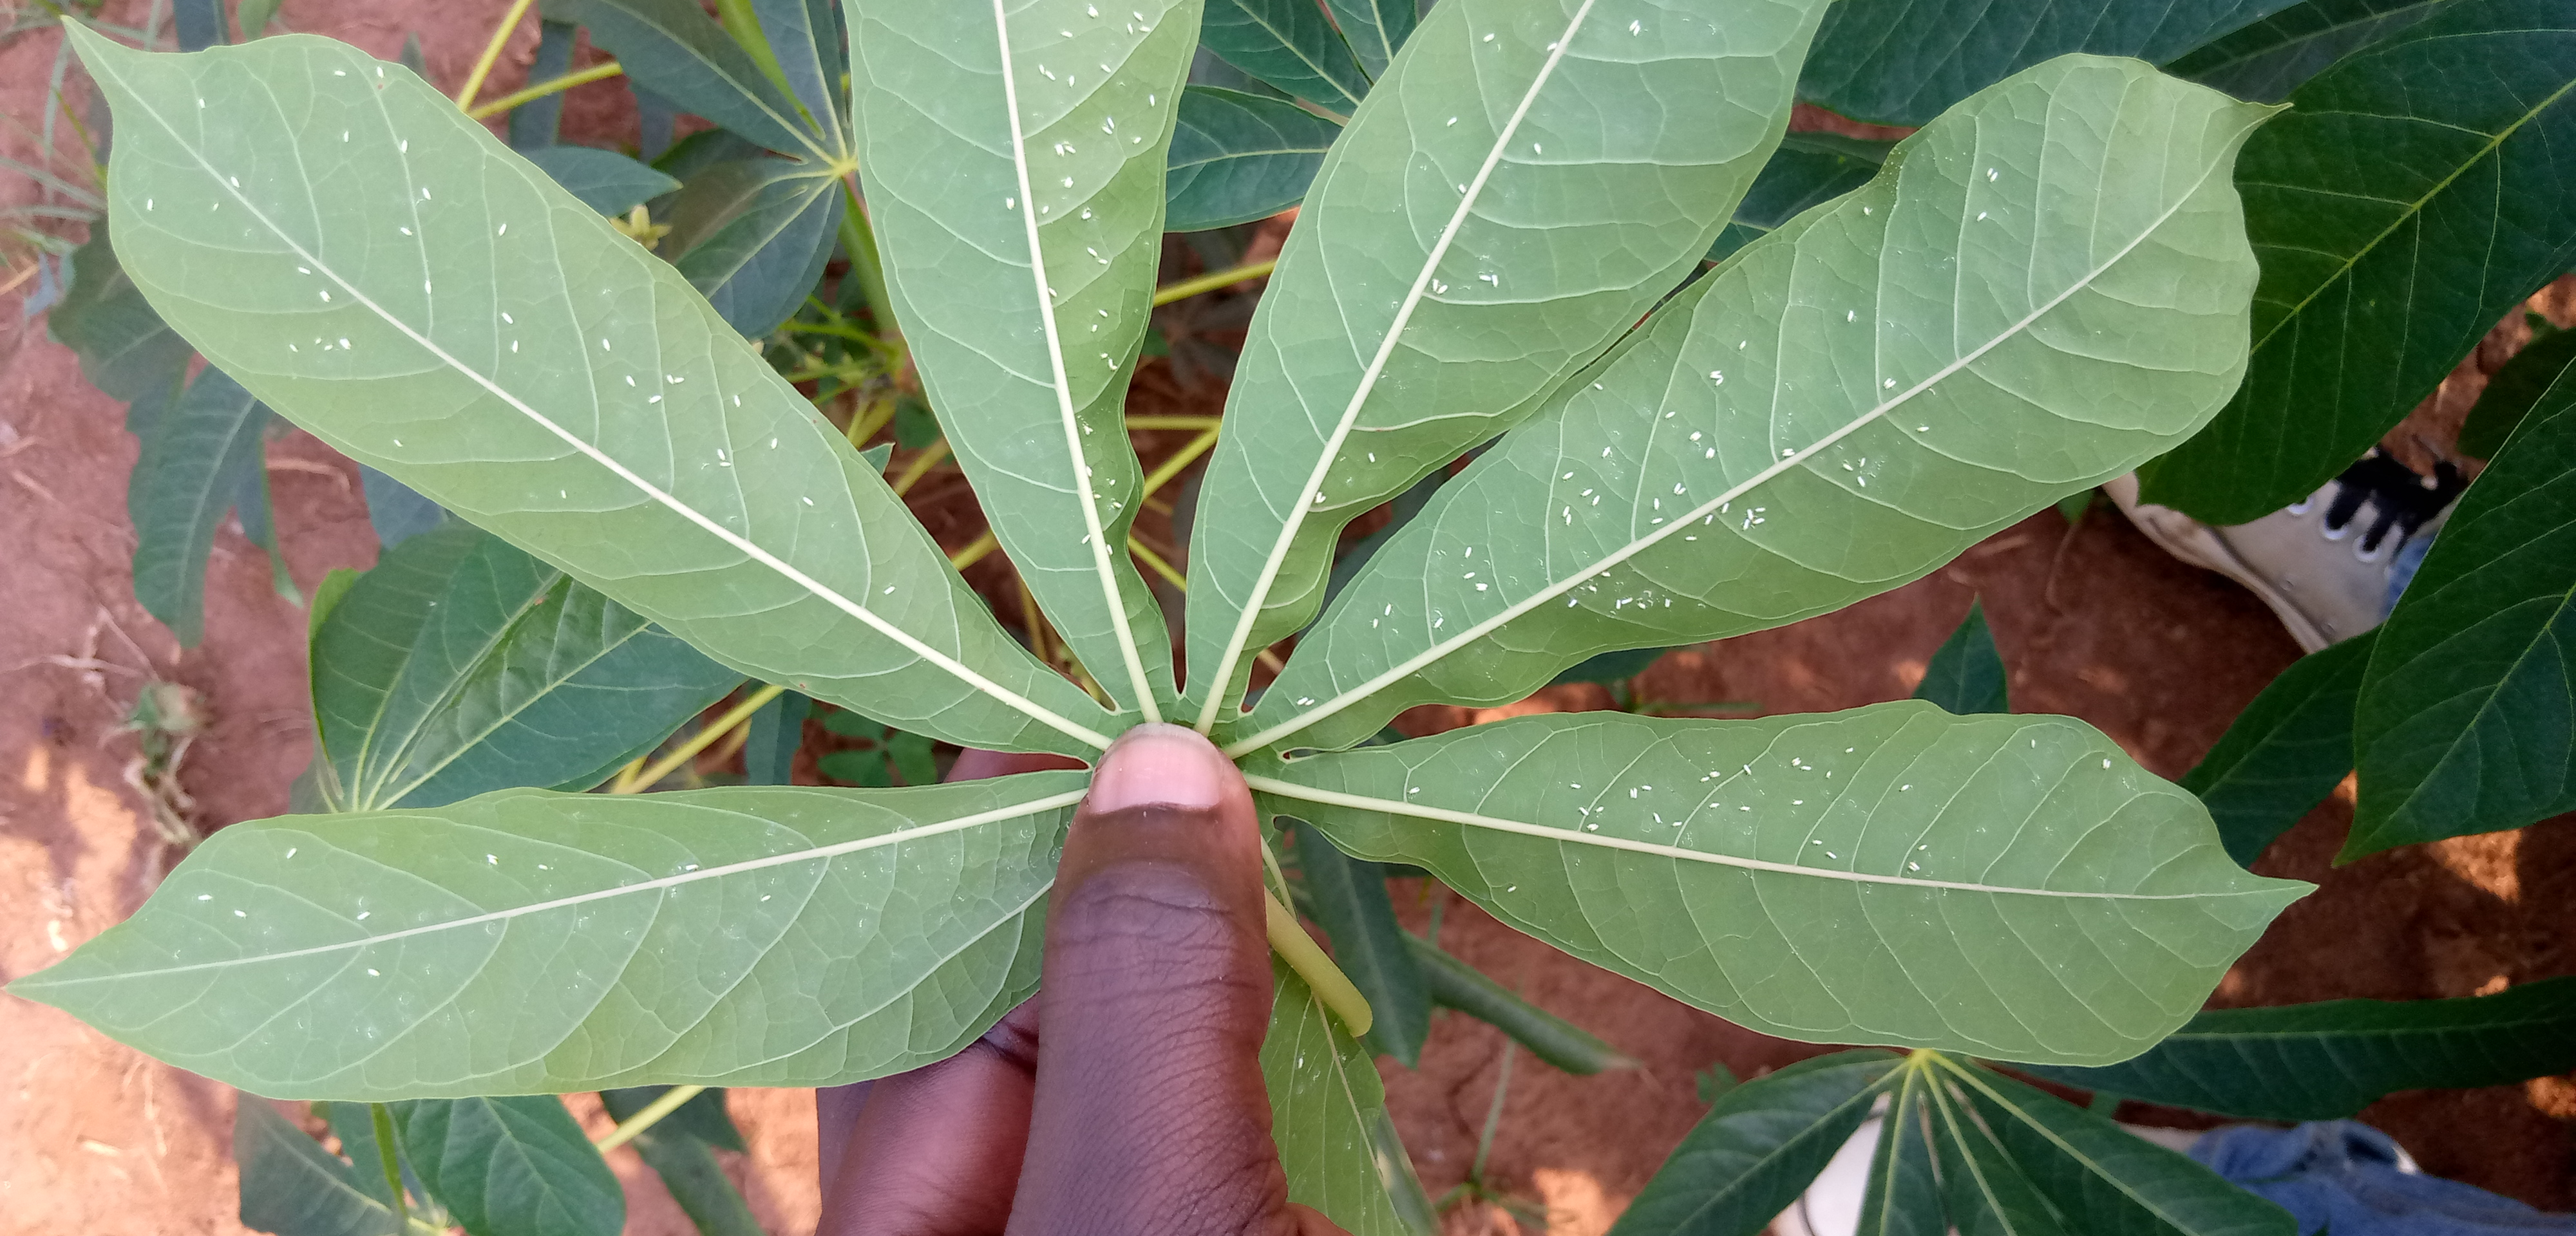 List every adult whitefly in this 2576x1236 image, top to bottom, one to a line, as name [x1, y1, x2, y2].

whitefly [1085, 5, 1102, 20]
whitefly [1132, 8, 1146, 23]
whitefly [1627, 16, 1642, 38]
whitefly [1126, 21, 1135, 36]
whitefly [1137, 25, 1153, 34]
whitefly [1059, 30, 1075, 40]
whitefly [1482, 30, 1496, 45]
whitefly [1544, 39, 1559, 55]
whitefly [1037, 62, 1045, 77]
whitefly [1099, 62, 1113, 75]
whitefly [375, 64, 386, 79]
whitefly [332, 68, 348, 79]
whitefly [1044, 69, 1057, 83]
whitefly [1067, 73, 1076, 89]
whitefly [1148, 92, 1157, 109]
whitefly [196, 96, 209, 111]
whitefly [1106, 115, 1116, 129]
whitefly [1444, 115, 1459, 129]
whitefly [1099, 124, 1113, 138]
whitefly [342, 128, 352, 146]
whitefly [1132, 135, 1144, 147]
whitefly [400, 138, 411, 155]
whitefly [1052, 141, 1065, 160]
whitefly [1532, 141, 1544, 158]
whitefly [1063, 142, 1077, 155]
whitefly [1985, 164, 2001, 185]
whitefly [1061, 173, 1075, 190]
whitefly [229, 174, 241, 190]
whitefly [1457, 182, 1468, 196]
whitefly [421, 186, 432, 203]
whitefly [1003, 194, 1016, 213]
whitefly [144, 197, 154, 212]
whitefly [211, 201, 220, 213]
whitefly [1039, 204, 1050, 216]
whitefly [1861, 204, 1872, 218]
whitefly [1080, 205, 1094, 223]
whitefly [1974, 209, 1991, 224]
whitefly [497, 221, 509, 238]
whitefly [399, 225, 414, 238]
whitefly [1085, 245, 1099, 257]
whitefly [1097, 257, 1110, 267]
whitefly [296, 265, 313, 277]
whitefly [1477, 272, 1492, 283]
whitefly [1490, 272, 1501, 289]
whitefly [1430, 277, 1438, 294]
whitefly [423, 278, 433, 297]
whitefly [1436, 282, 1450, 297]
whitefly [1046, 286, 1059, 298]
whitefly [317, 289, 332, 304]
whitefly [1097, 308, 1110, 320]
whitefly [1845, 308, 1855, 323]
whitefly [500, 311, 515, 325]
whitefly [1090, 323, 1100, 334]
whitefly [313, 335, 323, 346]
whitefly [337, 335, 354, 351]
whitefly [601, 337, 613, 352]
whitefly [510, 338, 520, 354]
whitefly [1736, 339, 1748, 352]
whitefly [287, 341, 299, 353]
whitefly [322, 342, 334, 352]
whitefly [1099, 351, 1110, 360]
whitefly [1107, 356, 1119, 373]
whitefly [1707, 368, 1723, 379]
whitefly [665, 372, 673, 388]
whitefly [624, 373, 638, 388]
whitefly [673, 374, 686, 386]
whitefly [1881, 375, 1898, 391]
whitefly [1714, 377, 1725, 388]
whitefly [1591, 381, 1605, 392]
whitefly [647, 393, 663, 406]
whitefly [732, 393, 744, 409]
whitefly [1663, 410, 1677, 420]
whitefly [1081, 423, 1096, 438]
whitefly [1915, 424, 1931, 434]
whitefly [1688, 429, 1704, 444]
whitefly [770, 436, 780, 452]
whitefly [391, 437, 406, 449]
whitefly [1599, 445, 1616, 460]
whitefly [1703, 446, 1717, 462]
whitefly [1780, 446, 1796, 458]
whitefly [715, 447, 730, 460]
whitefly [1366, 450, 1379, 465]
whitefly [1857, 456, 1866, 469]
whitefly [718, 460, 732, 469]
whitefly [1841, 461, 1854, 473]
whitefly [1084, 462, 1095, 478]
whitefly [1560, 471, 1577, 482]
whitefly [1855, 474, 1870, 487]
whitefly [1106, 477, 1118, 487]
whitefly [1672, 481, 1690, 498]
whitefly [1580, 487, 1595, 498]
whitefly [559, 489, 569, 502]
whitefly [1313, 489, 1330, 507]
whitefly [1092, 491, 1104, 503]
whitefly [1590, 494, 1602, 508]
whitefly [800, 494, 817, 508]
whitefly [1653, 496, 1662, 511]
whitefly [1111, 499, 1124, 510]
whitefly [1721, 501, 1732, 516]
whitefly [1561, 503, 1570, 517]
whitefly [1754, 505, 1768, 513]
whitefly [1745, 507, 1754, 521]
whitefly [1703, 512, 1715, 527]
whitefly [1565, 513, 1572, 528]
whitefly [1649, 516, 1667, 525]
whitefly [1741, 517, 1750, 532]
whitefly [1751, 517, 1768, 527]
whitefly [1080, 533, 1092, 546]
whitefly [1684, 533, 1698, 543]
whitefly [1105, 543, 1114, 557]
whitefly [1463, 545, 1473, 561]
whitefly [1461, 570, 1477, 580]
whitefly [1600, 570, 1612, 580]
whitefly [1474, 581, 1488, 594]
whitefly [1586, 581, 1598, 595]
whitefly [882, 584, 898, 597]
whitefly [1620, 595, 1634, 606]
whitefly [1662, 595, 1674, 610]
whitefly [1565, 597, 1581, 609]
whitefly [1613, 597, 1622, 612]
whitefly [1383, 600, 1393, 619]
whitefly [1636, 601, 1649, 610]
whitefly [1430, 615, 1447, 629]
whitefly [1371, 617, 1379, 632]
whitefly [1295, 695, 1316, 707]
whitefly [2029, 737, 2038, 750]
whitefly [1845, 747, 1855, 754]
whitefly [1790, 756, 1804, 768]
whitefly [2101, 756, 2113, 773]
whitefly [1741, 763, 1754, 777]
whitefly [1798, 764, 1813, 772]
whitefly [1823, 767, 1834, 781]
whitefly [1708, 768, 1721, 779]
whitefly [1698, 774, 1711, 783]
whitefly [1567, 781, 1584, 791]
whitefly [1640, 782, 1653, 791]
whitefly [1898, 782, 1911, 792]
whitefly [1406, 783, 1421, 796]
whitefly [1627, 785, 1638, 801]
whitefly [1791, 798, 1807, 808]
whitefly [1707, 801, 1721, 810]
whitefly [1594, 804, 1606, 815]
whitefly [1738, 804, 1752, 812]
whitefly [1577, 805, 1590, 817]
whitefly [1652, 810, 1663, 826]
whitefly [1670, 819, 1683, 829]
whitefly [1586, 822, 1602, 834]
whitefly [1810, 838, 1823, 847]
whitefly [1917, 843, 1929, 853]
whitefly [285, 847, 299, 859]
whitefly [1824, 849, 1839, 861]
whitefly [486, 853, 500, 866]
whitefly [1906, 859, 1923, 874]
whitefly [536, 862, 550, 872]
whitefly [683, 863, 700, 872]
whitefly [1505, 884, 1519, 894]
whitefly [196, 892, 214, 903]
whitefly [759, 893, 772, 903]
whitefly [233, 907, 248, 920]
whitefly [356, 910, 372, 921]
whitefly [365, 966, 382, 979]
whitefly [1296, 1056, 1307, 1071]